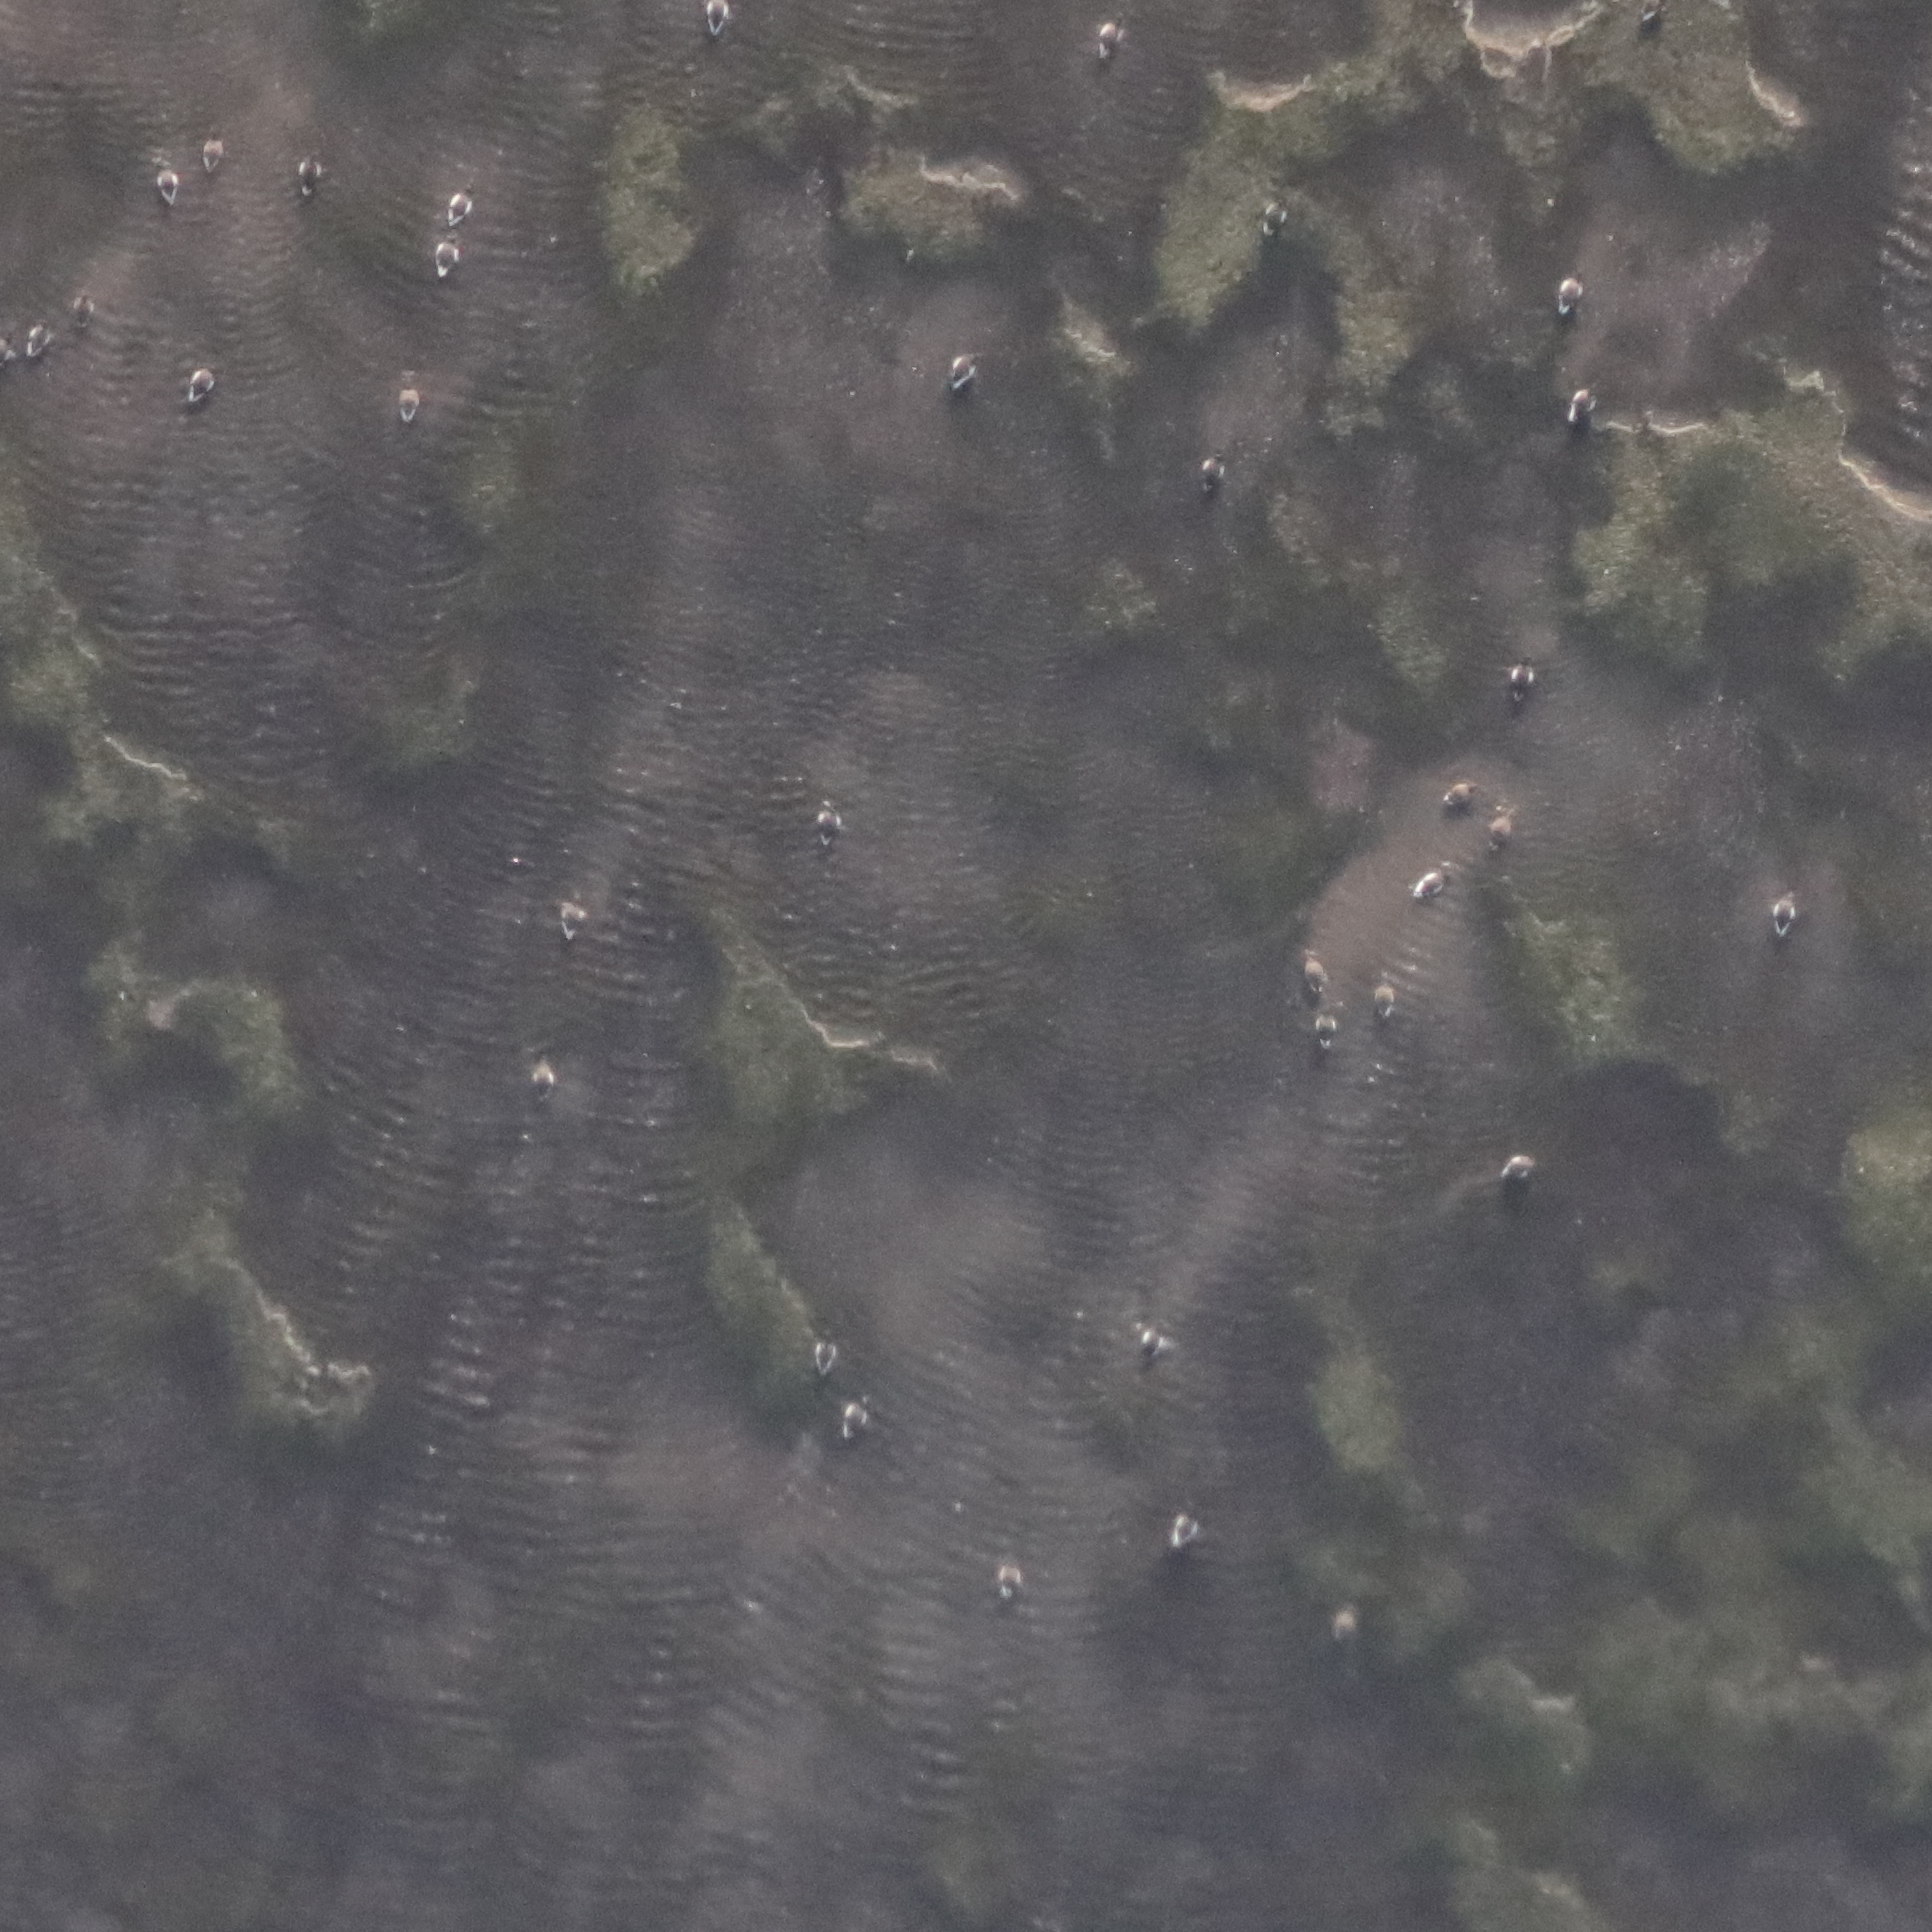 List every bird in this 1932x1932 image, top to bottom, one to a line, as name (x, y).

brant (708, 22)
brant (1110, 46)
brant (209, 141)
brant (315, 173)
brant (166, 189)
brant (459, 208)
brant (1274, 212)
brant (444, 255)
brant (1569, 294)
brant (86, 316)
brant (37, 348)
brant (961, 369)
brant (201, 383)
brant (411, 407)
brant (1579, 412)
brant (1211, 470)
brant (1520, 676)
brant (1459, 786)
brant (833, 826)
brant (1497, 831)
brant (1435, 884)
brant (1785, 912)
brant (578, 923)
brant (1314, 972)
brant (1381, 1005)
brant (1330, 1038)
brant (541, 1073)
brant (1524, 1171)
brant (1152, 1346)
brant (824, 1353)
brant (857, 1416)
brant (1186, 1529)
brant (1014, 1574)
brant (1352, 1633)